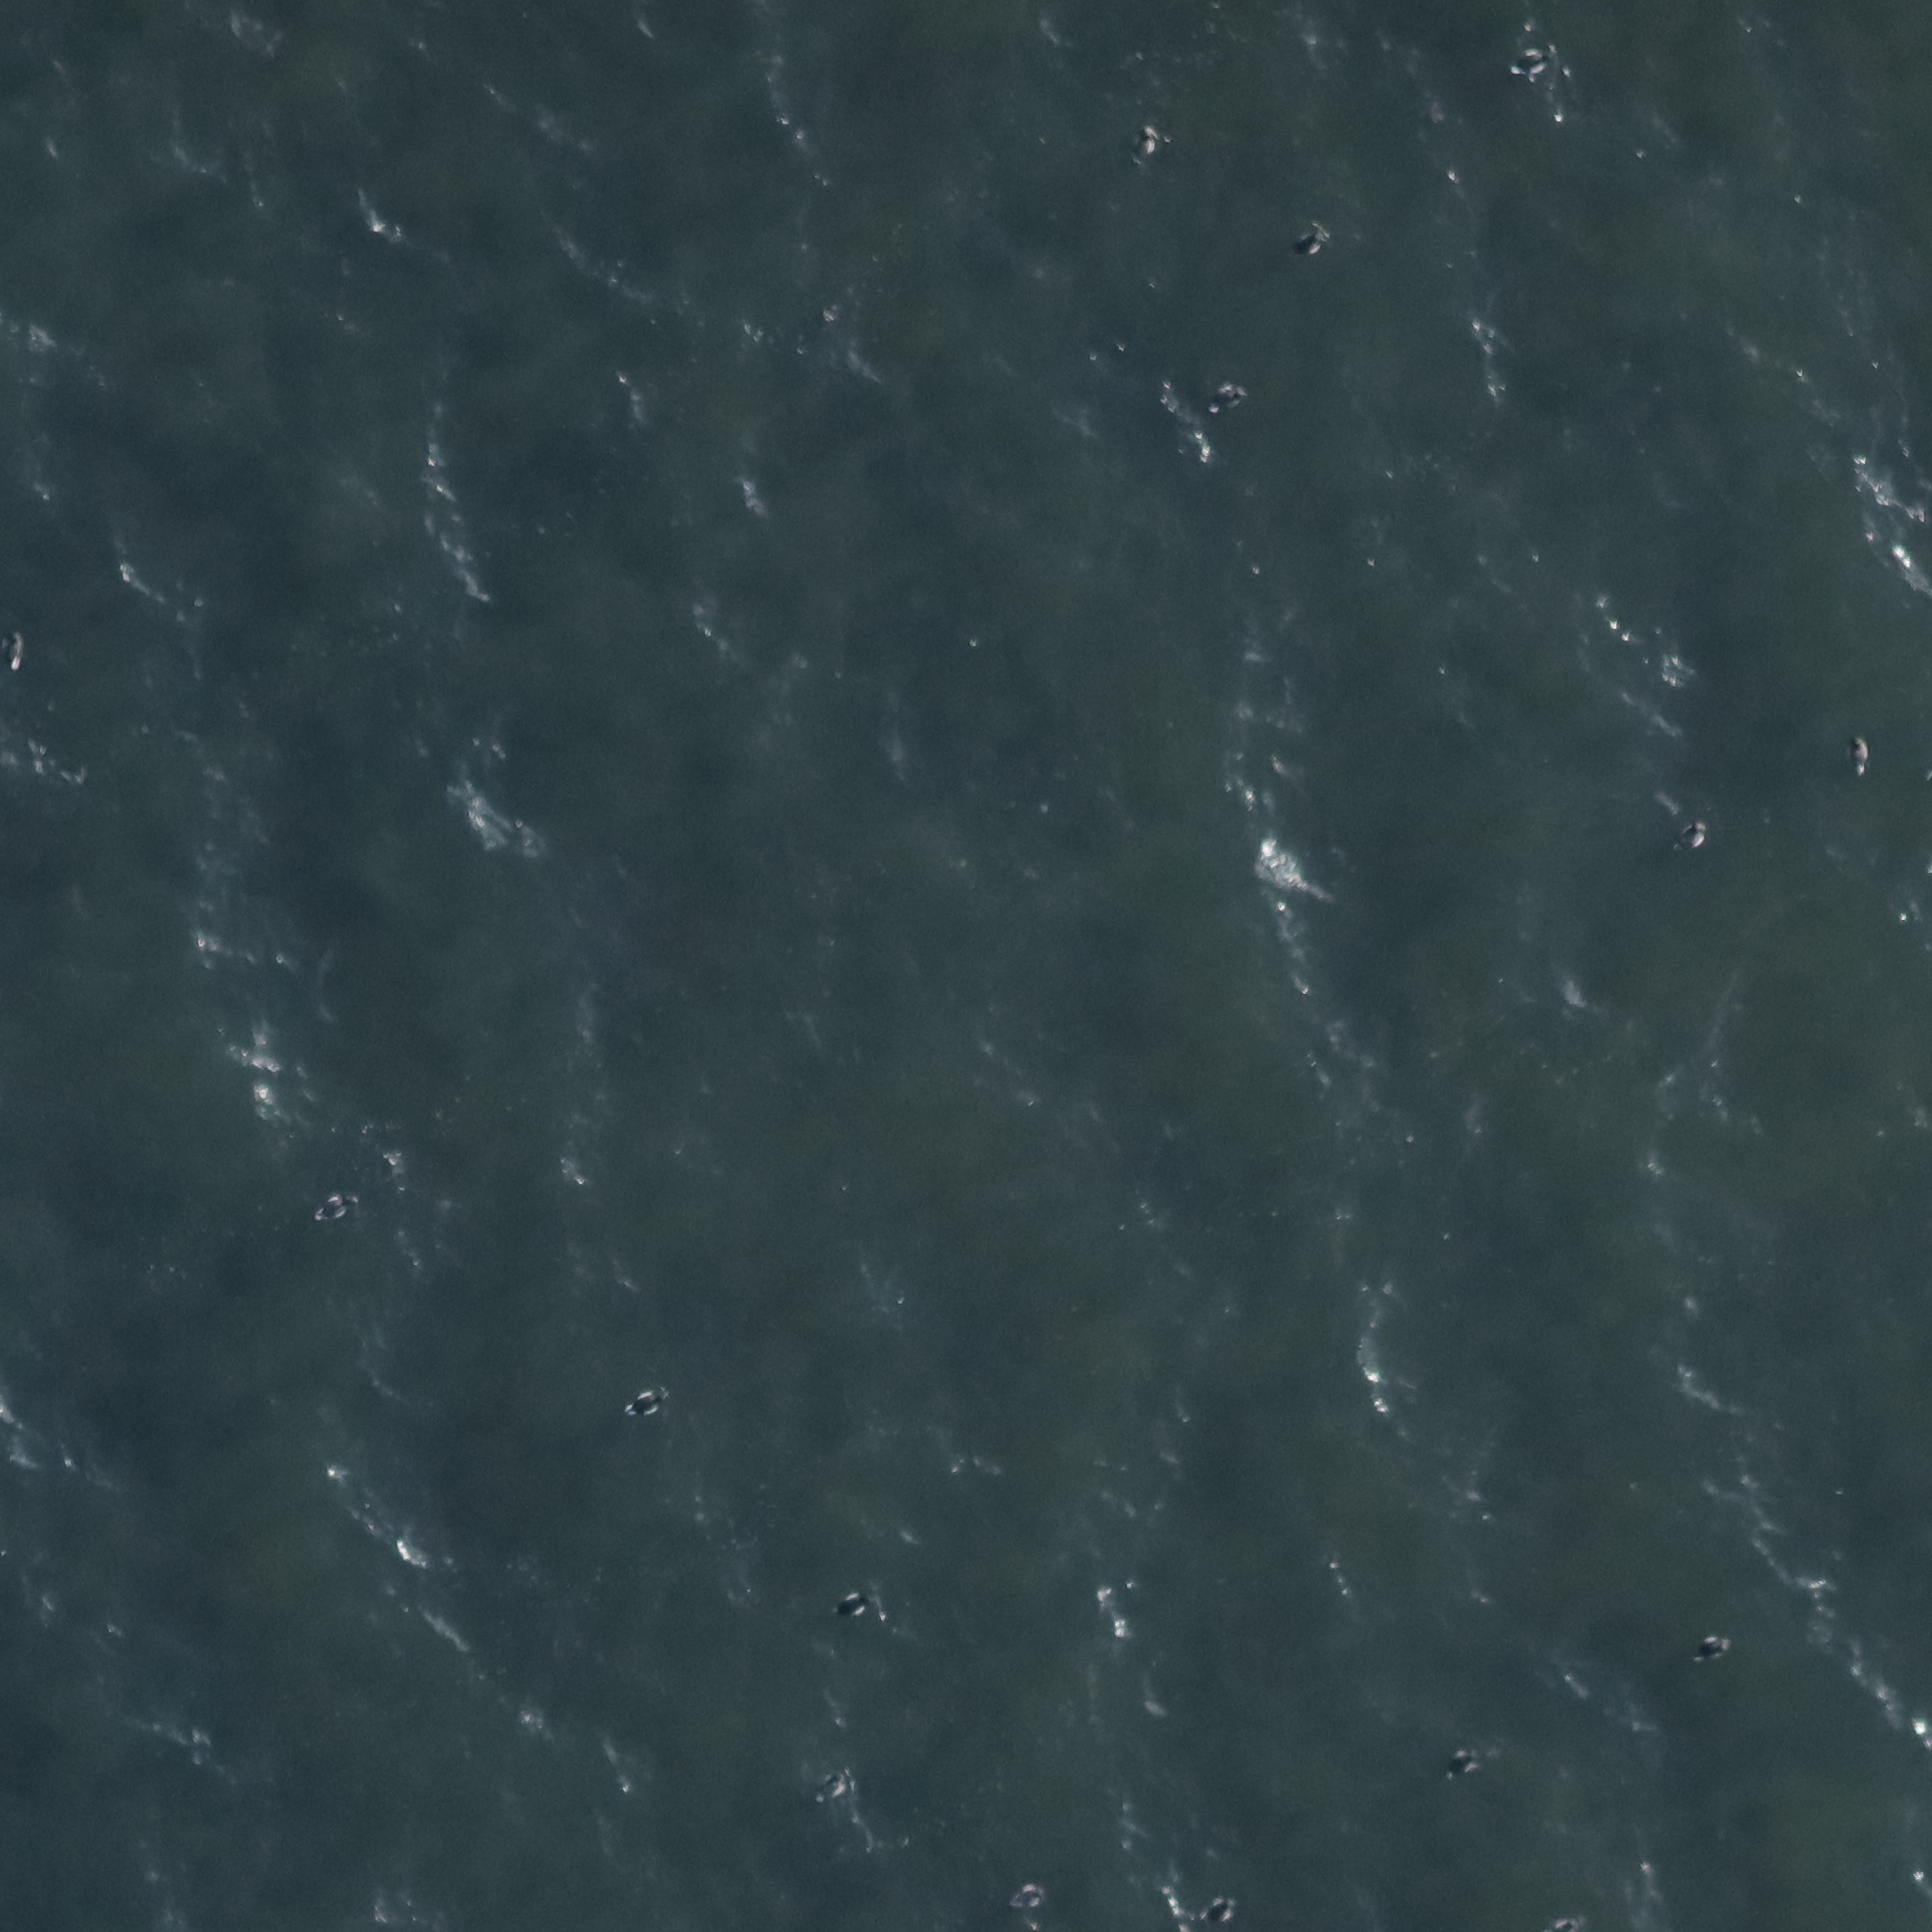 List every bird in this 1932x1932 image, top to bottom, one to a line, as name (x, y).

brant (1532, 58)
brant (1145, 145)
brant (1314, 244)
brant (1231, 402)
brant (11, 640)
brant (1857, 754)
brant (1690, 833)
brant (338, 1209)
brant (648, 1403)
brant (850, 1607)
brant (1710, 1646)
brant (1458, 1764)
brant (836, 1782)
brant (1028, 1900)
brant (1215, 1911)